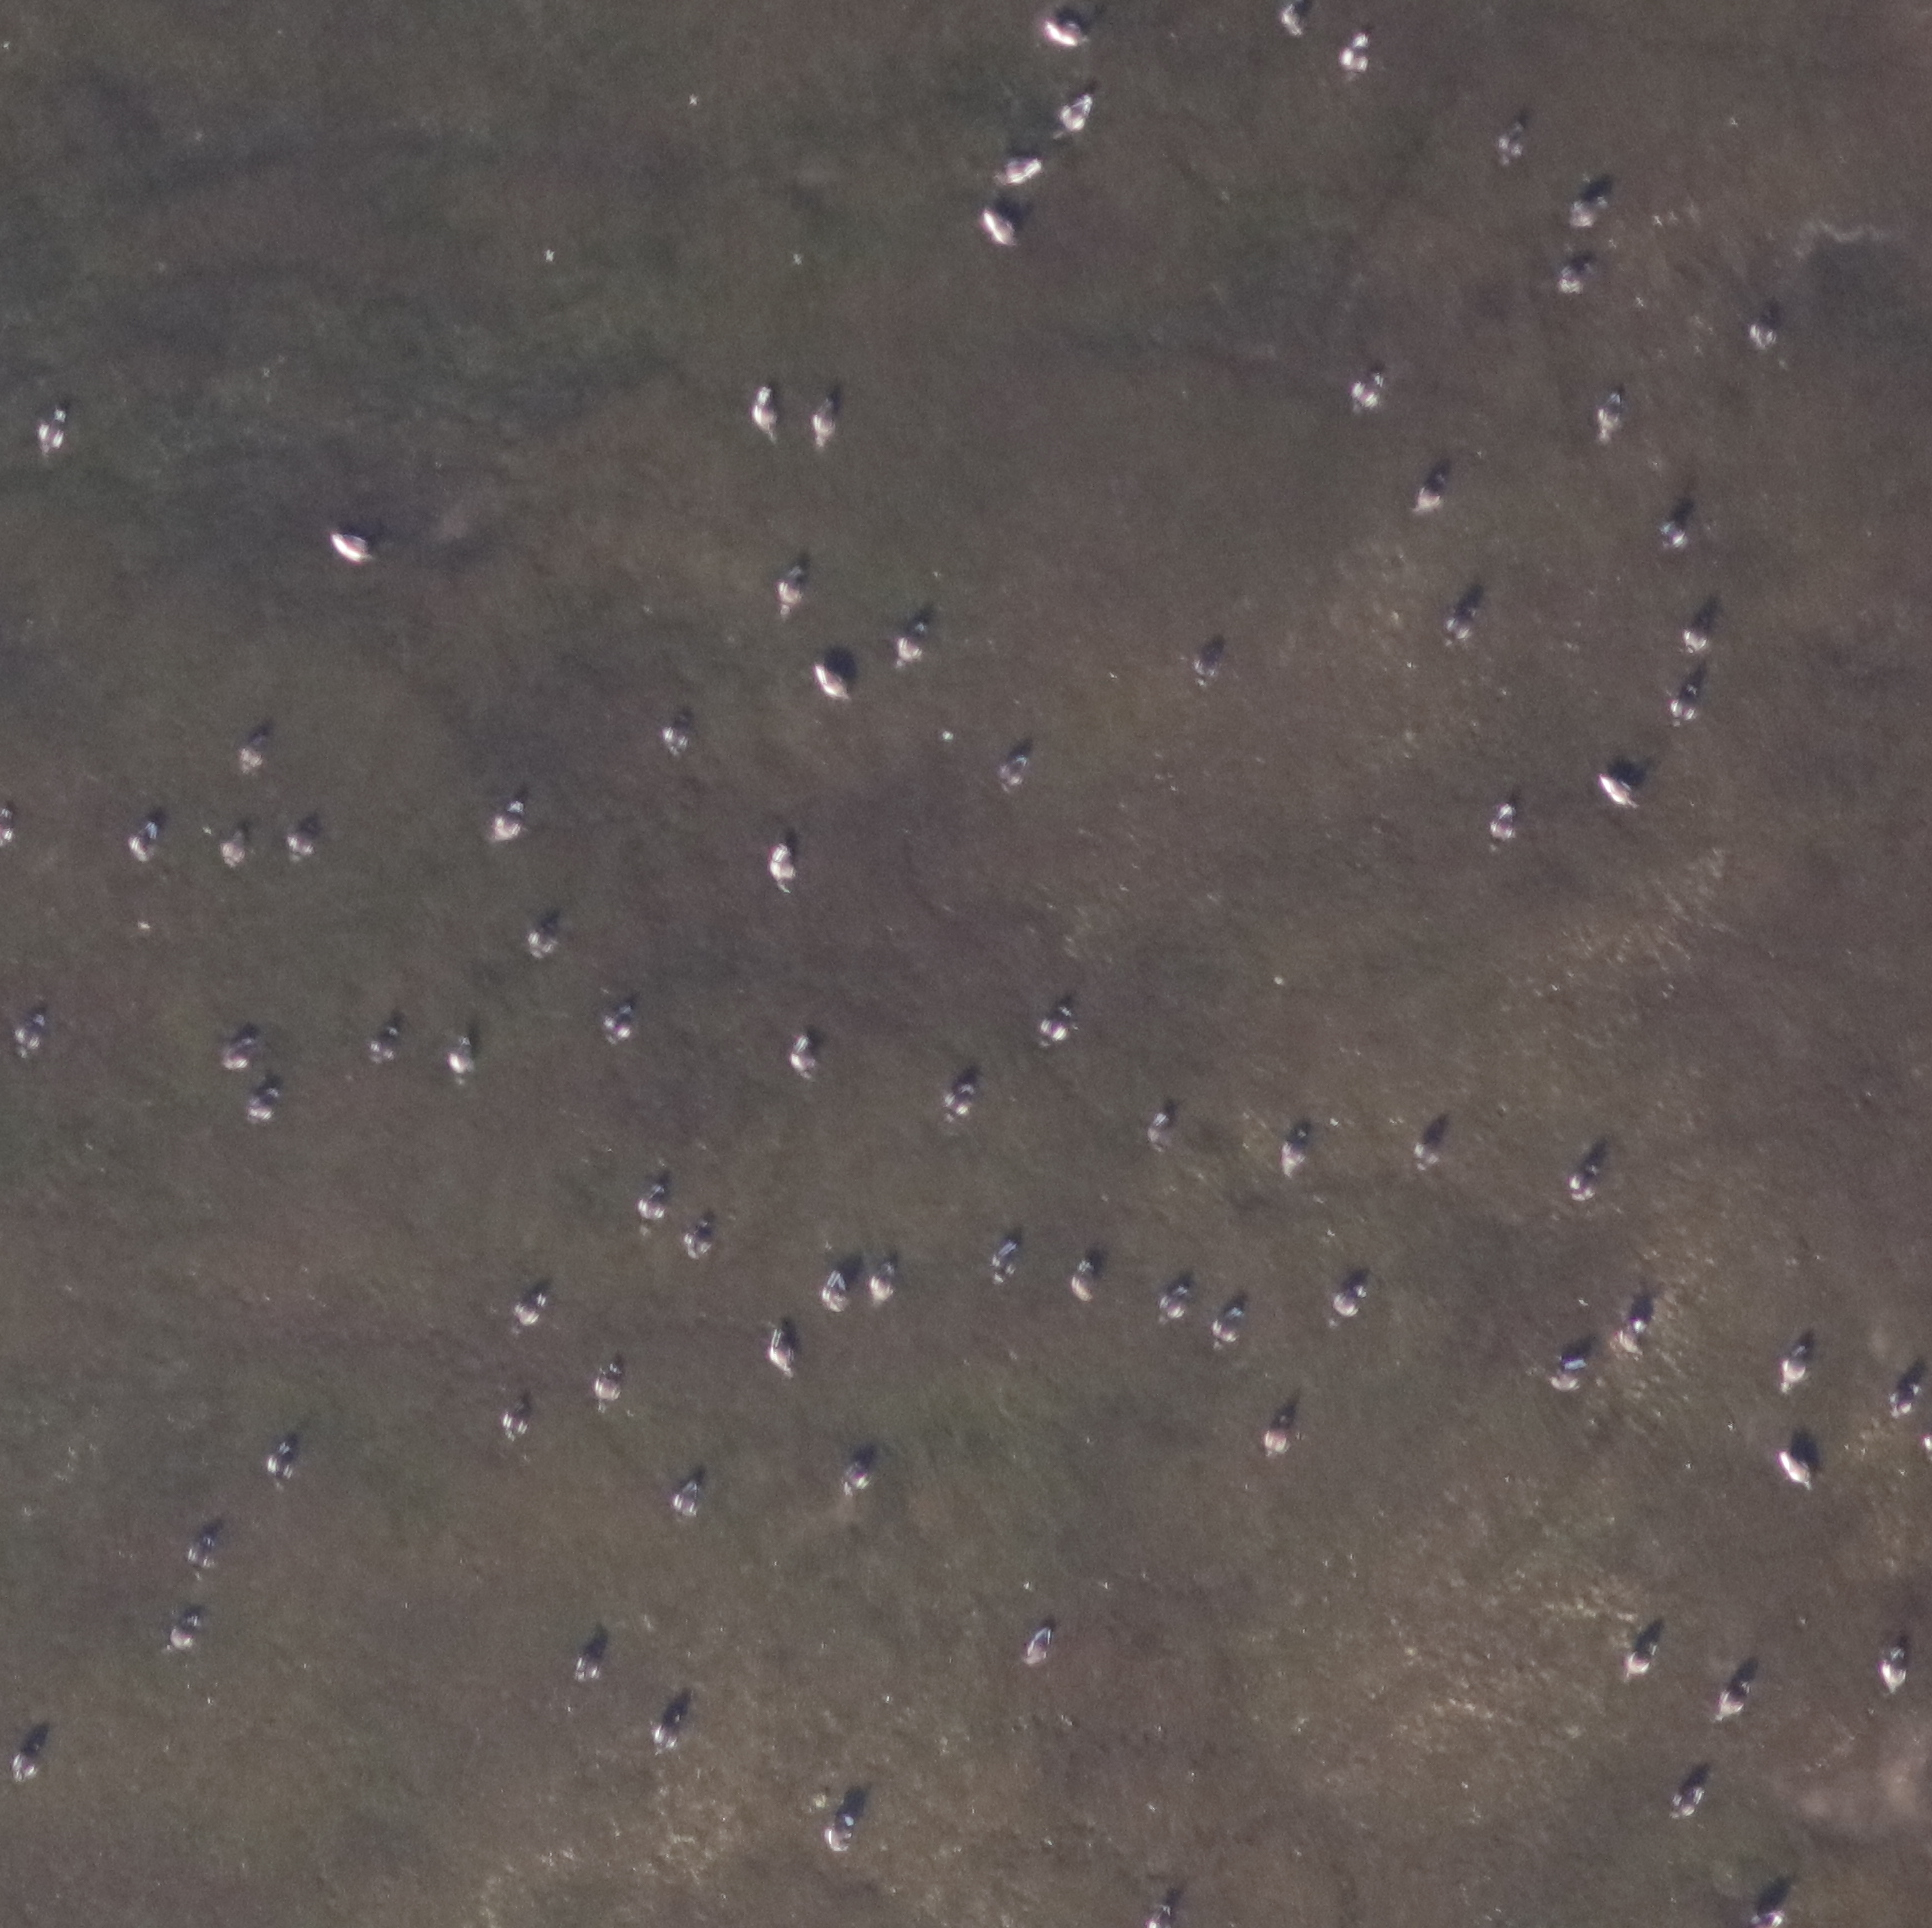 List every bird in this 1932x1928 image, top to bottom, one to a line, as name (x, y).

brant (1294, 15)
brant (1068, 29)
brant (1354, 50)
brant (1073, 113)
brant (1514, 143)
brant (1015, 175)
brant (1587, 210)
brant (996, 226)
brant (1571, 277)
brant (1768, 335)
brant (1369, 388)
brant (768, 410)
brant (1612, 413)
brant (828, 427)
brant (51, 434)
brant (1434, 498)
brant (1675, 532)
brant (355, 546)
brant (791, 591)
brant (1460, 623)
brant (1698, 638)
brant (917, 650)
brant (1204, 660)
brant (835, 684)
brant (1685, 704)
brant (672, 735)
brant (254, 754)
brant (1013, 768)
brant (1618, 790)
brant (509, 821)
brant (1502, 823)
brant (1, 828)
brant (142, 837)
brant (294, 842)
brant (236, 855)
brant (781, 865)
brant (543, 938)
brant (1054, 1024)
brant (32, 1034)
brant (621, 1034)
brant (380, 1049)
brant (240, 1050)
brant (805, 1054)
brant (462, 1058)
brant (959, 1096)
brant (263, 1107)
brant (1161, 1128)
brant (1300, 1152)
brant (1419, 1152)
brant (1585, 1180)
brant (652, 1205)
brant (699, 1240)
brant (1005, 1257)
brant (1085, 1283)
brant (893, 1287)
brant (838, 1292)
brant (1348, 1299)
brant (1173, 1302)
brant (532, 1311)
brant (1227, 1322)
brant (1640, 1340)
brant (782, 1349)
brant (1795, 1364)
brant (1571, 1375)
brant (608, 1384)
brant (1902, 1392)
brant (518, 1417)
brant (1277, 1437)
brant (283, 1463)
brant (1795, 1466)
brant (859, 1480)
brant (686, 1497)
brant (196, 1552)
brant (185, 1643)
brant (1038, 1647)
brant (1644, 1661)
brant (588, 1667)
brant (1896, 1670)
brant (1735, 1702)
brant (669, 1734)
brant (23, 1764)
brant (1688, 1797)
brant (839, 1829)
brant (1777, 1916)